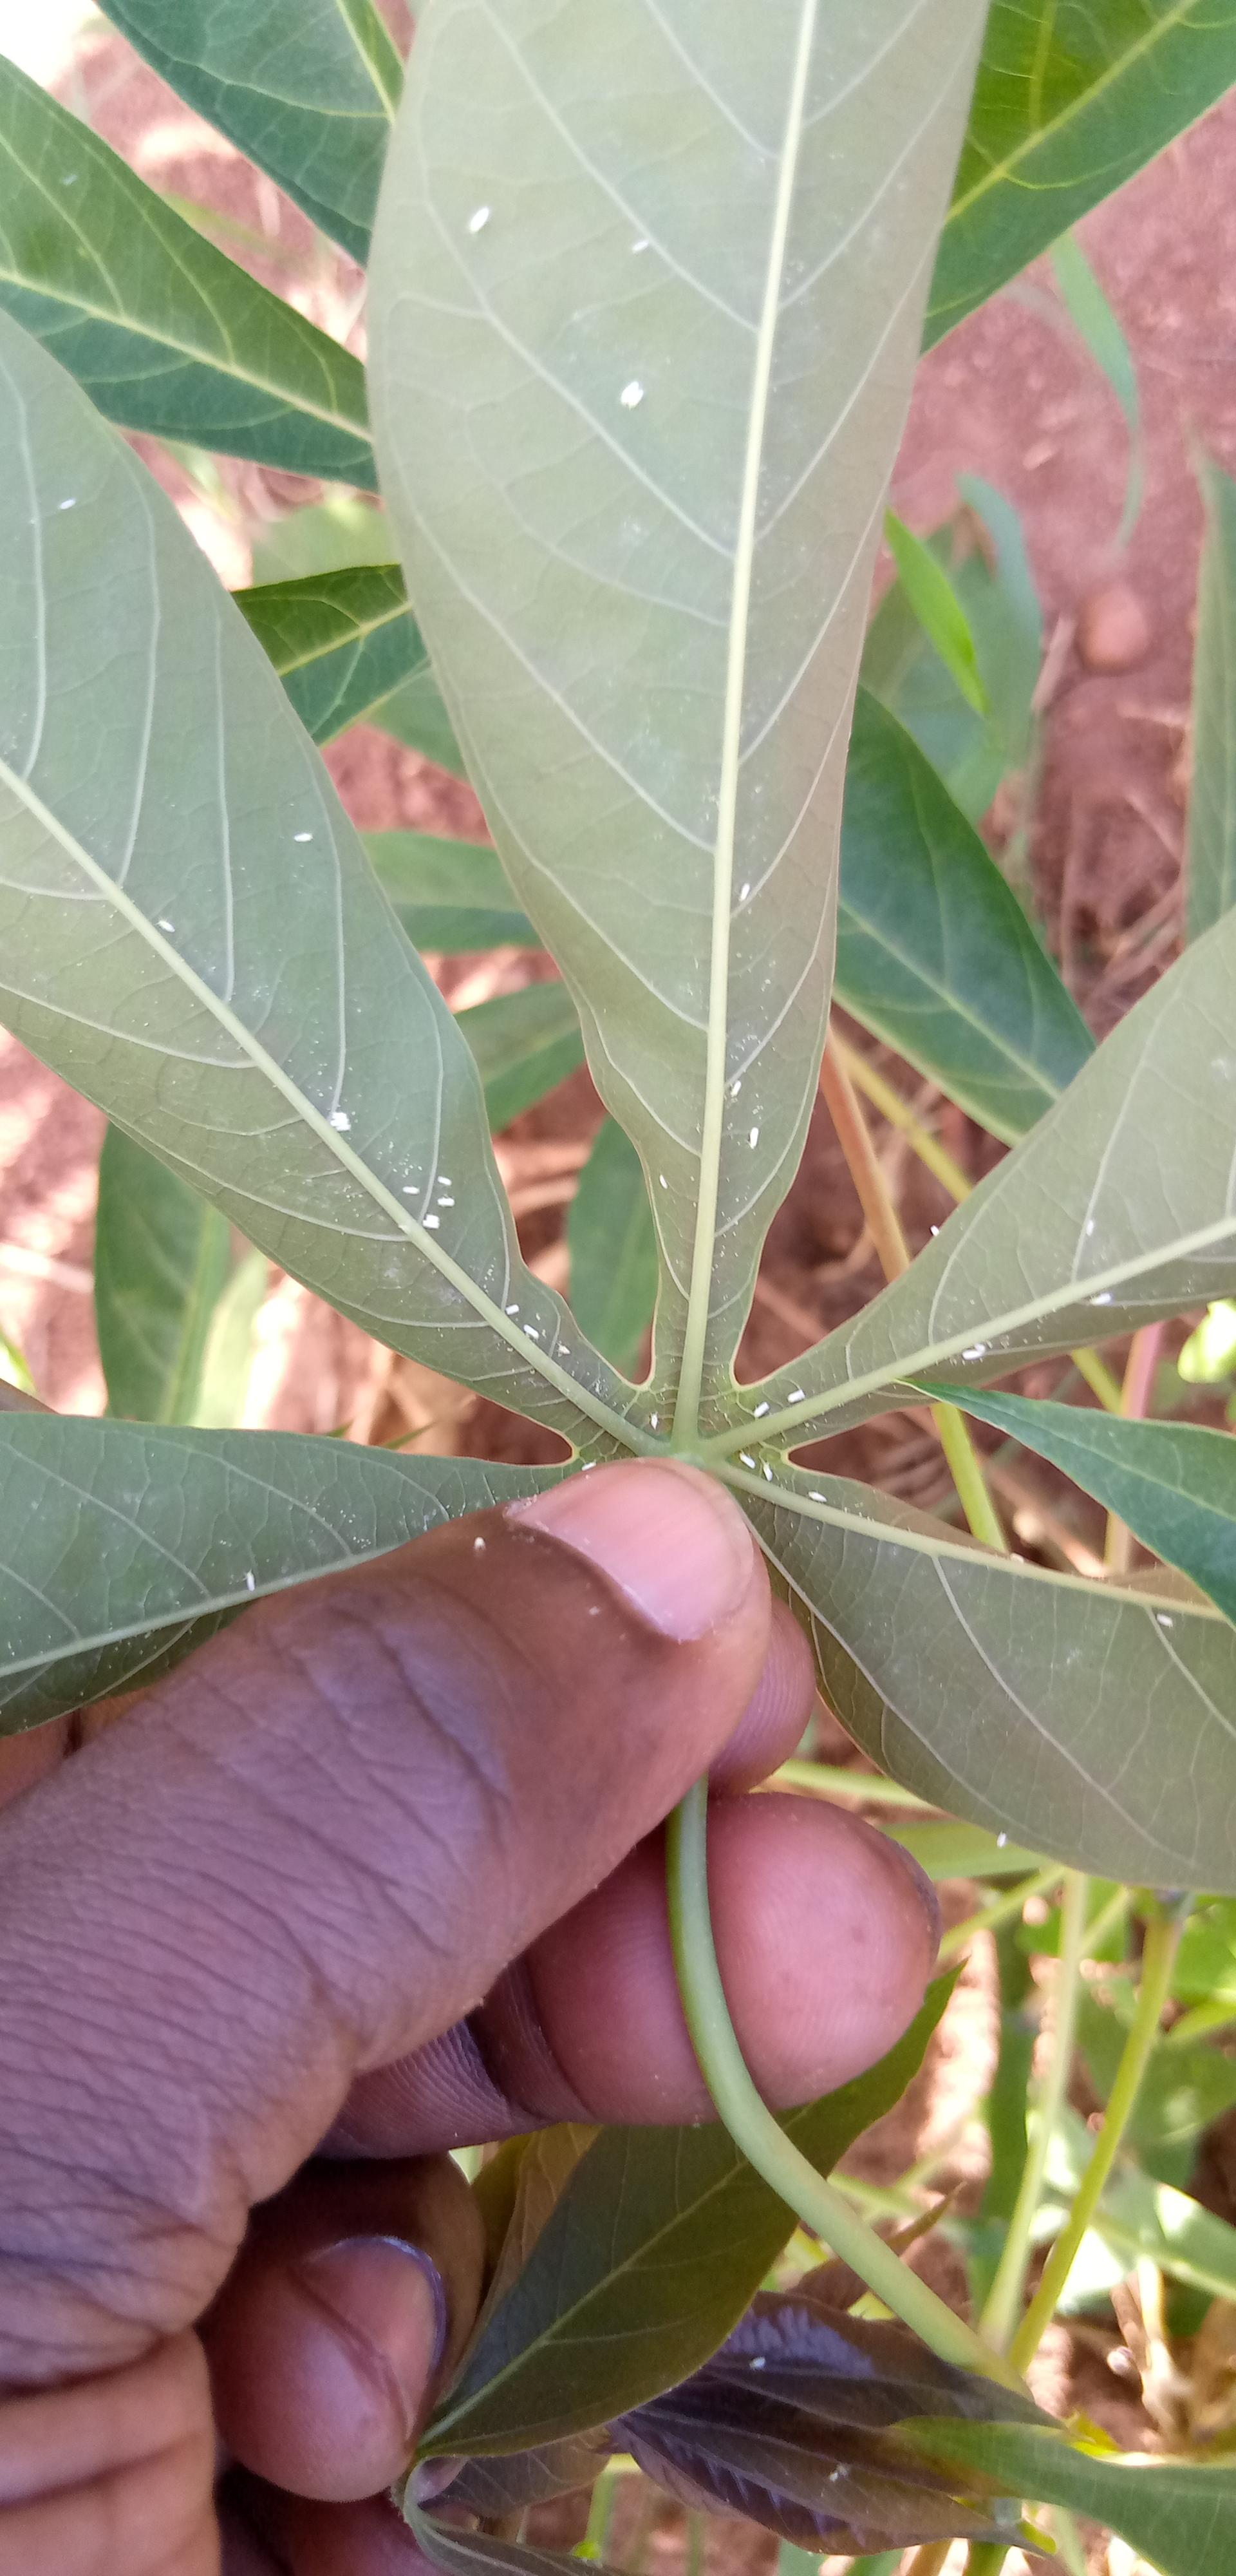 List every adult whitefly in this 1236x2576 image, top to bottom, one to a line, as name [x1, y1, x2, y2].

whitefly [467, 203, 493, 234]
whitefly [629, 238, 650, 255]
whitefly [619, 379, 646, 411]
whitefly [57, 497, 78, 515]
whitefly [288, 830, 316, 847]
whitefly [737, 880, 754, 906]
whitefly [152, 916, 178, 935]
whitefly [727, 1078, 745, 1100]
whitefly [327, 1108, 348, 1119]
whitefly [328, 1117, 352, 1133]
whitefly [746, 1124, 761, 1150]
whitefly [436, 1173, 454, 1189]
whitefly [657, 1173, 670, 1192]
whitefly [400, 1184, 423, 1195]
whitefly [434, 1194, 454, 1209]
whitefly [420, 1209, 443, 1232]
whitefly [1082, 1217, 1100, 1239]
whitefly [928, 1222, 942, 1237]
whitefly [1088, 1291, 1113, 1309]
whitefly [501, 1303, 520, 1314]
whitefly [521, 1321, 539, 1340]
whitefly [554, 1341, 572, 1357]
whitefly [959, 1344, 982, 1361]
whitefly [783, 1387, 809, 1406]
whitefly [750, 1397, 773, 1421]
whitefly [648, 1410, 660, 1430]
whitefly [737, 1452, 758, 1470]
whitefly [761, 1461, 776, 1484]
whitefly [806, 1488, 827, 1504]
whitefly [1006, 1551, 1026, 1564]
whitefly [242, 1567, 259, 1595]
whitefly [1154, 1611, 1175, 1629]
whitefly [993, 1826, 1008, 1851]